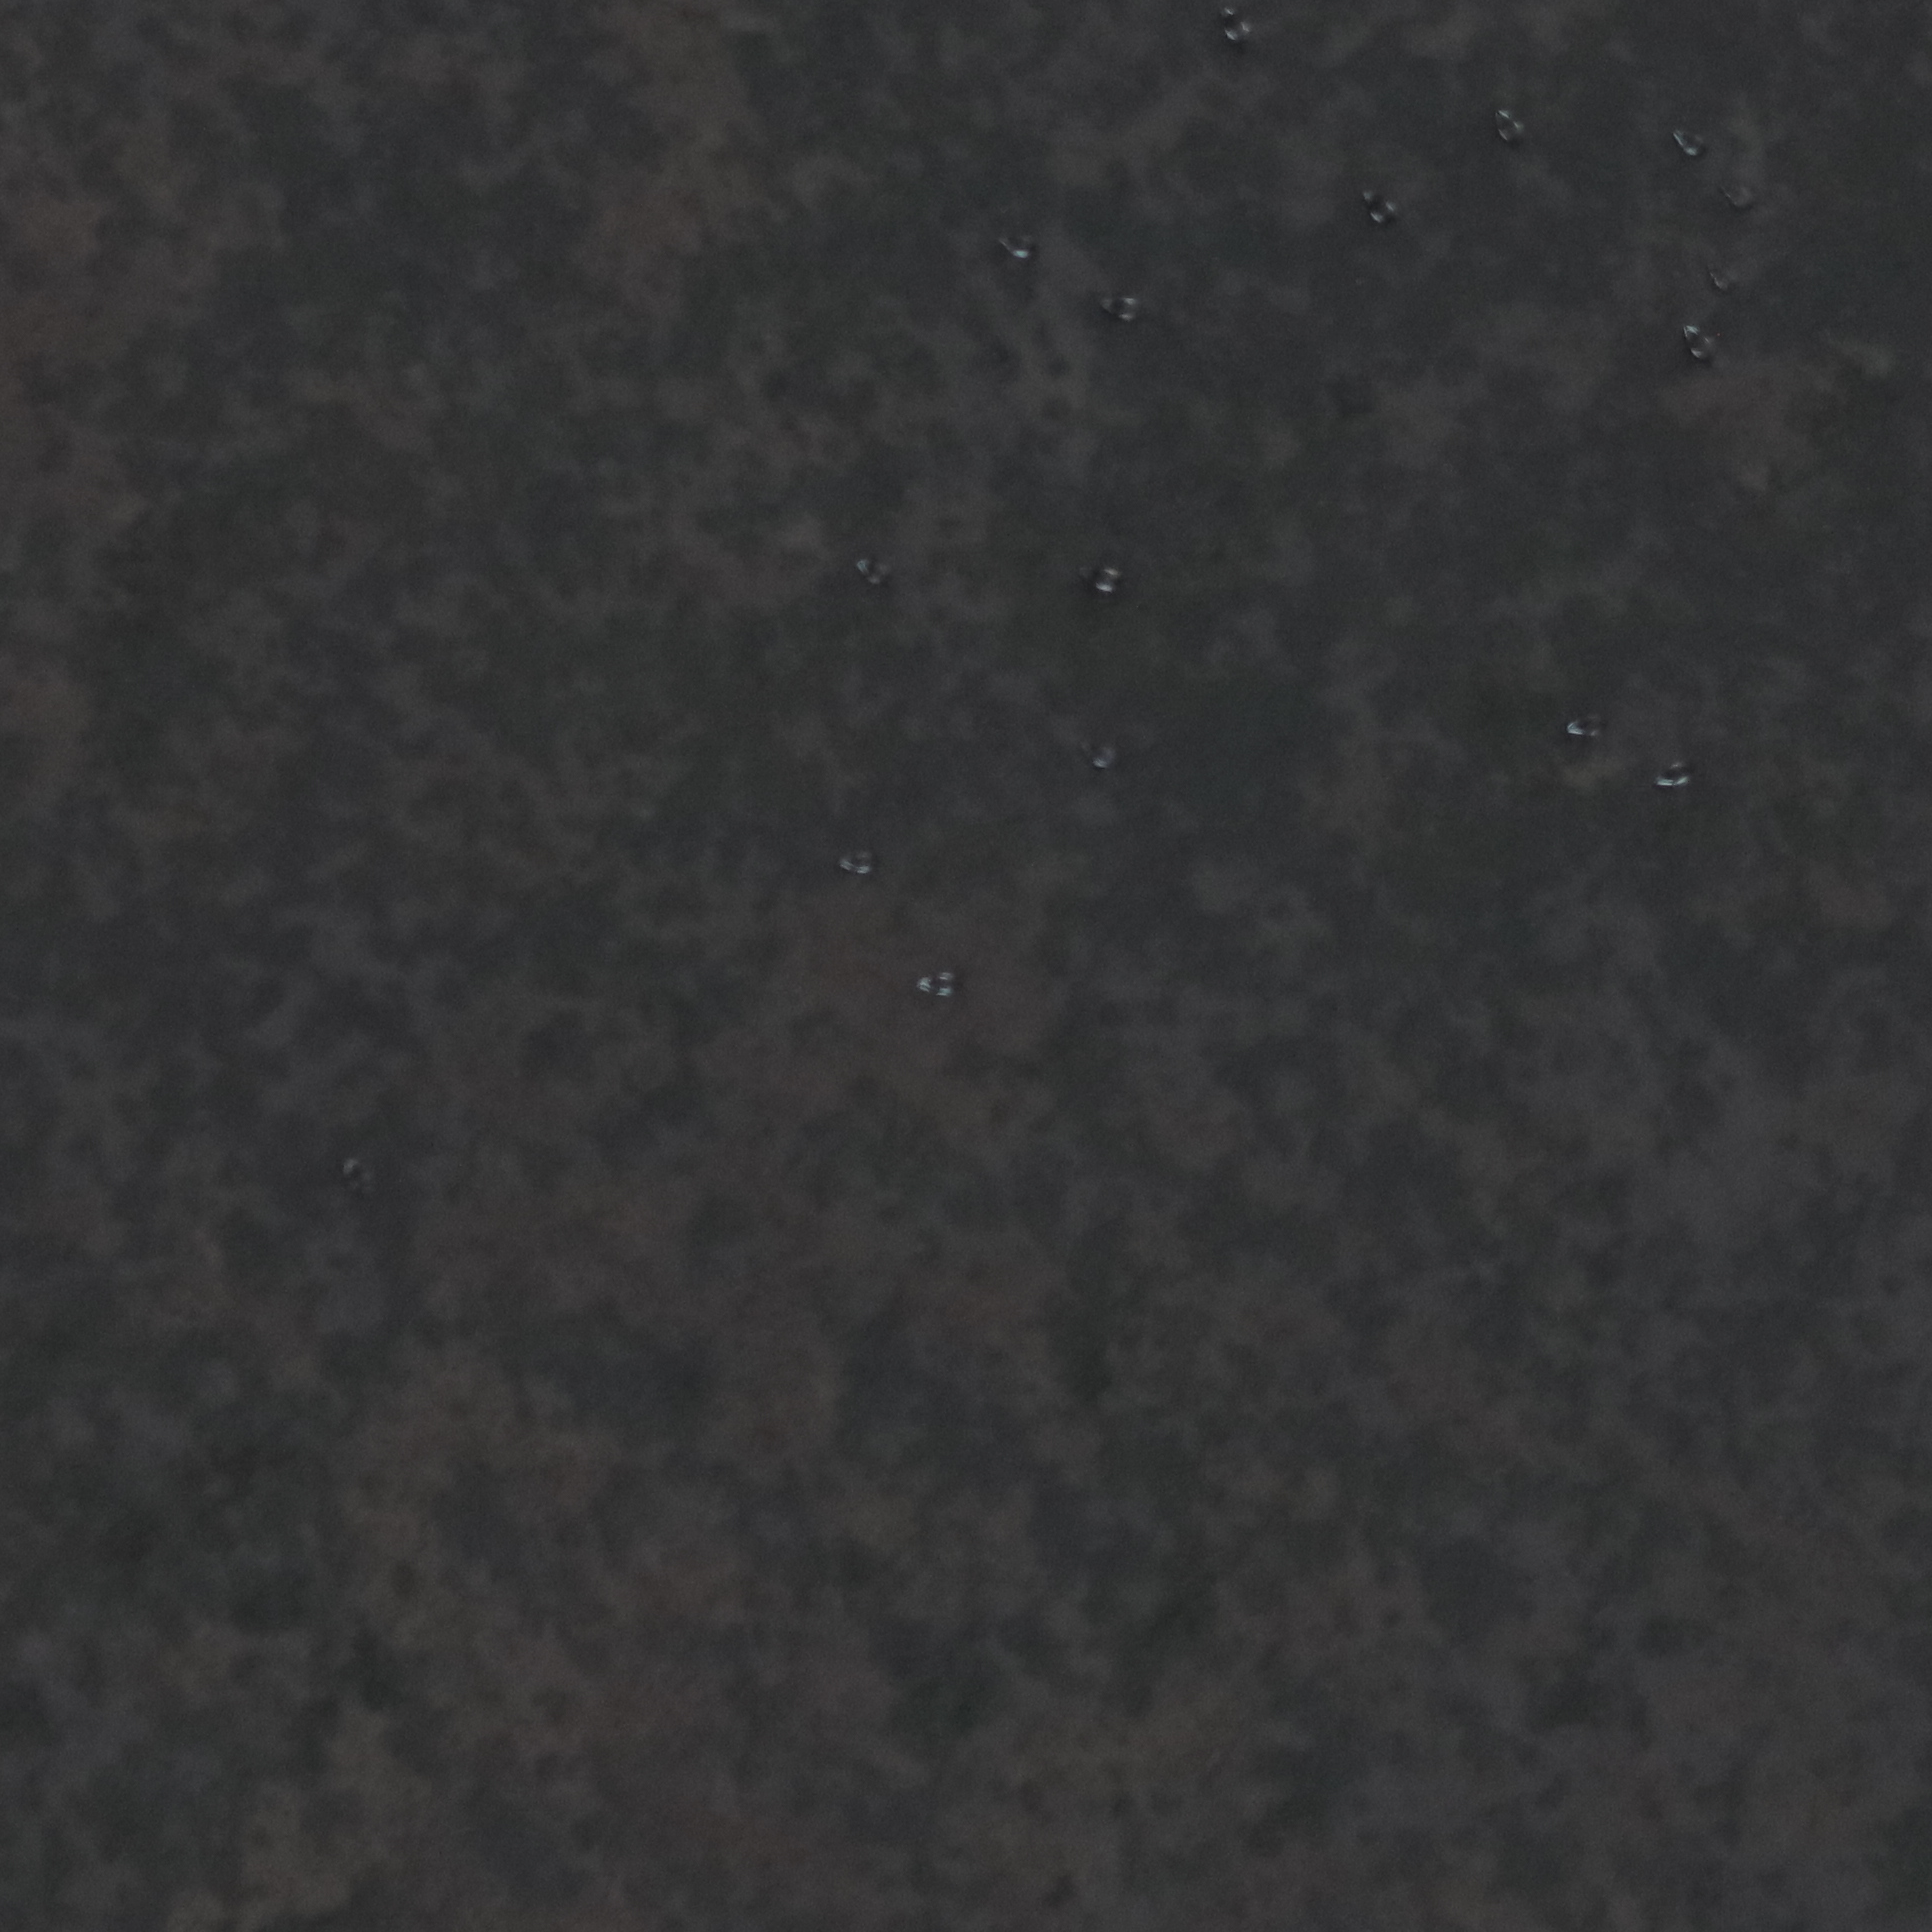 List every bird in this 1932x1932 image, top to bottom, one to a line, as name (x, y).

brant (1238, 25)
brant (1510, 128)
brant (1687, 140)
brant (1739, 204)
brant (1379, 209)
brant (1011, 249)
brant (1721, 271)
brant (1124, 307)
brant (1698, 343)
brant (871, 565)
brant (1105, 580)
brant (1587, 728)
brant (1096, 747)
brant (1675, 776)
brant (854, 862)
brant (940, 985)